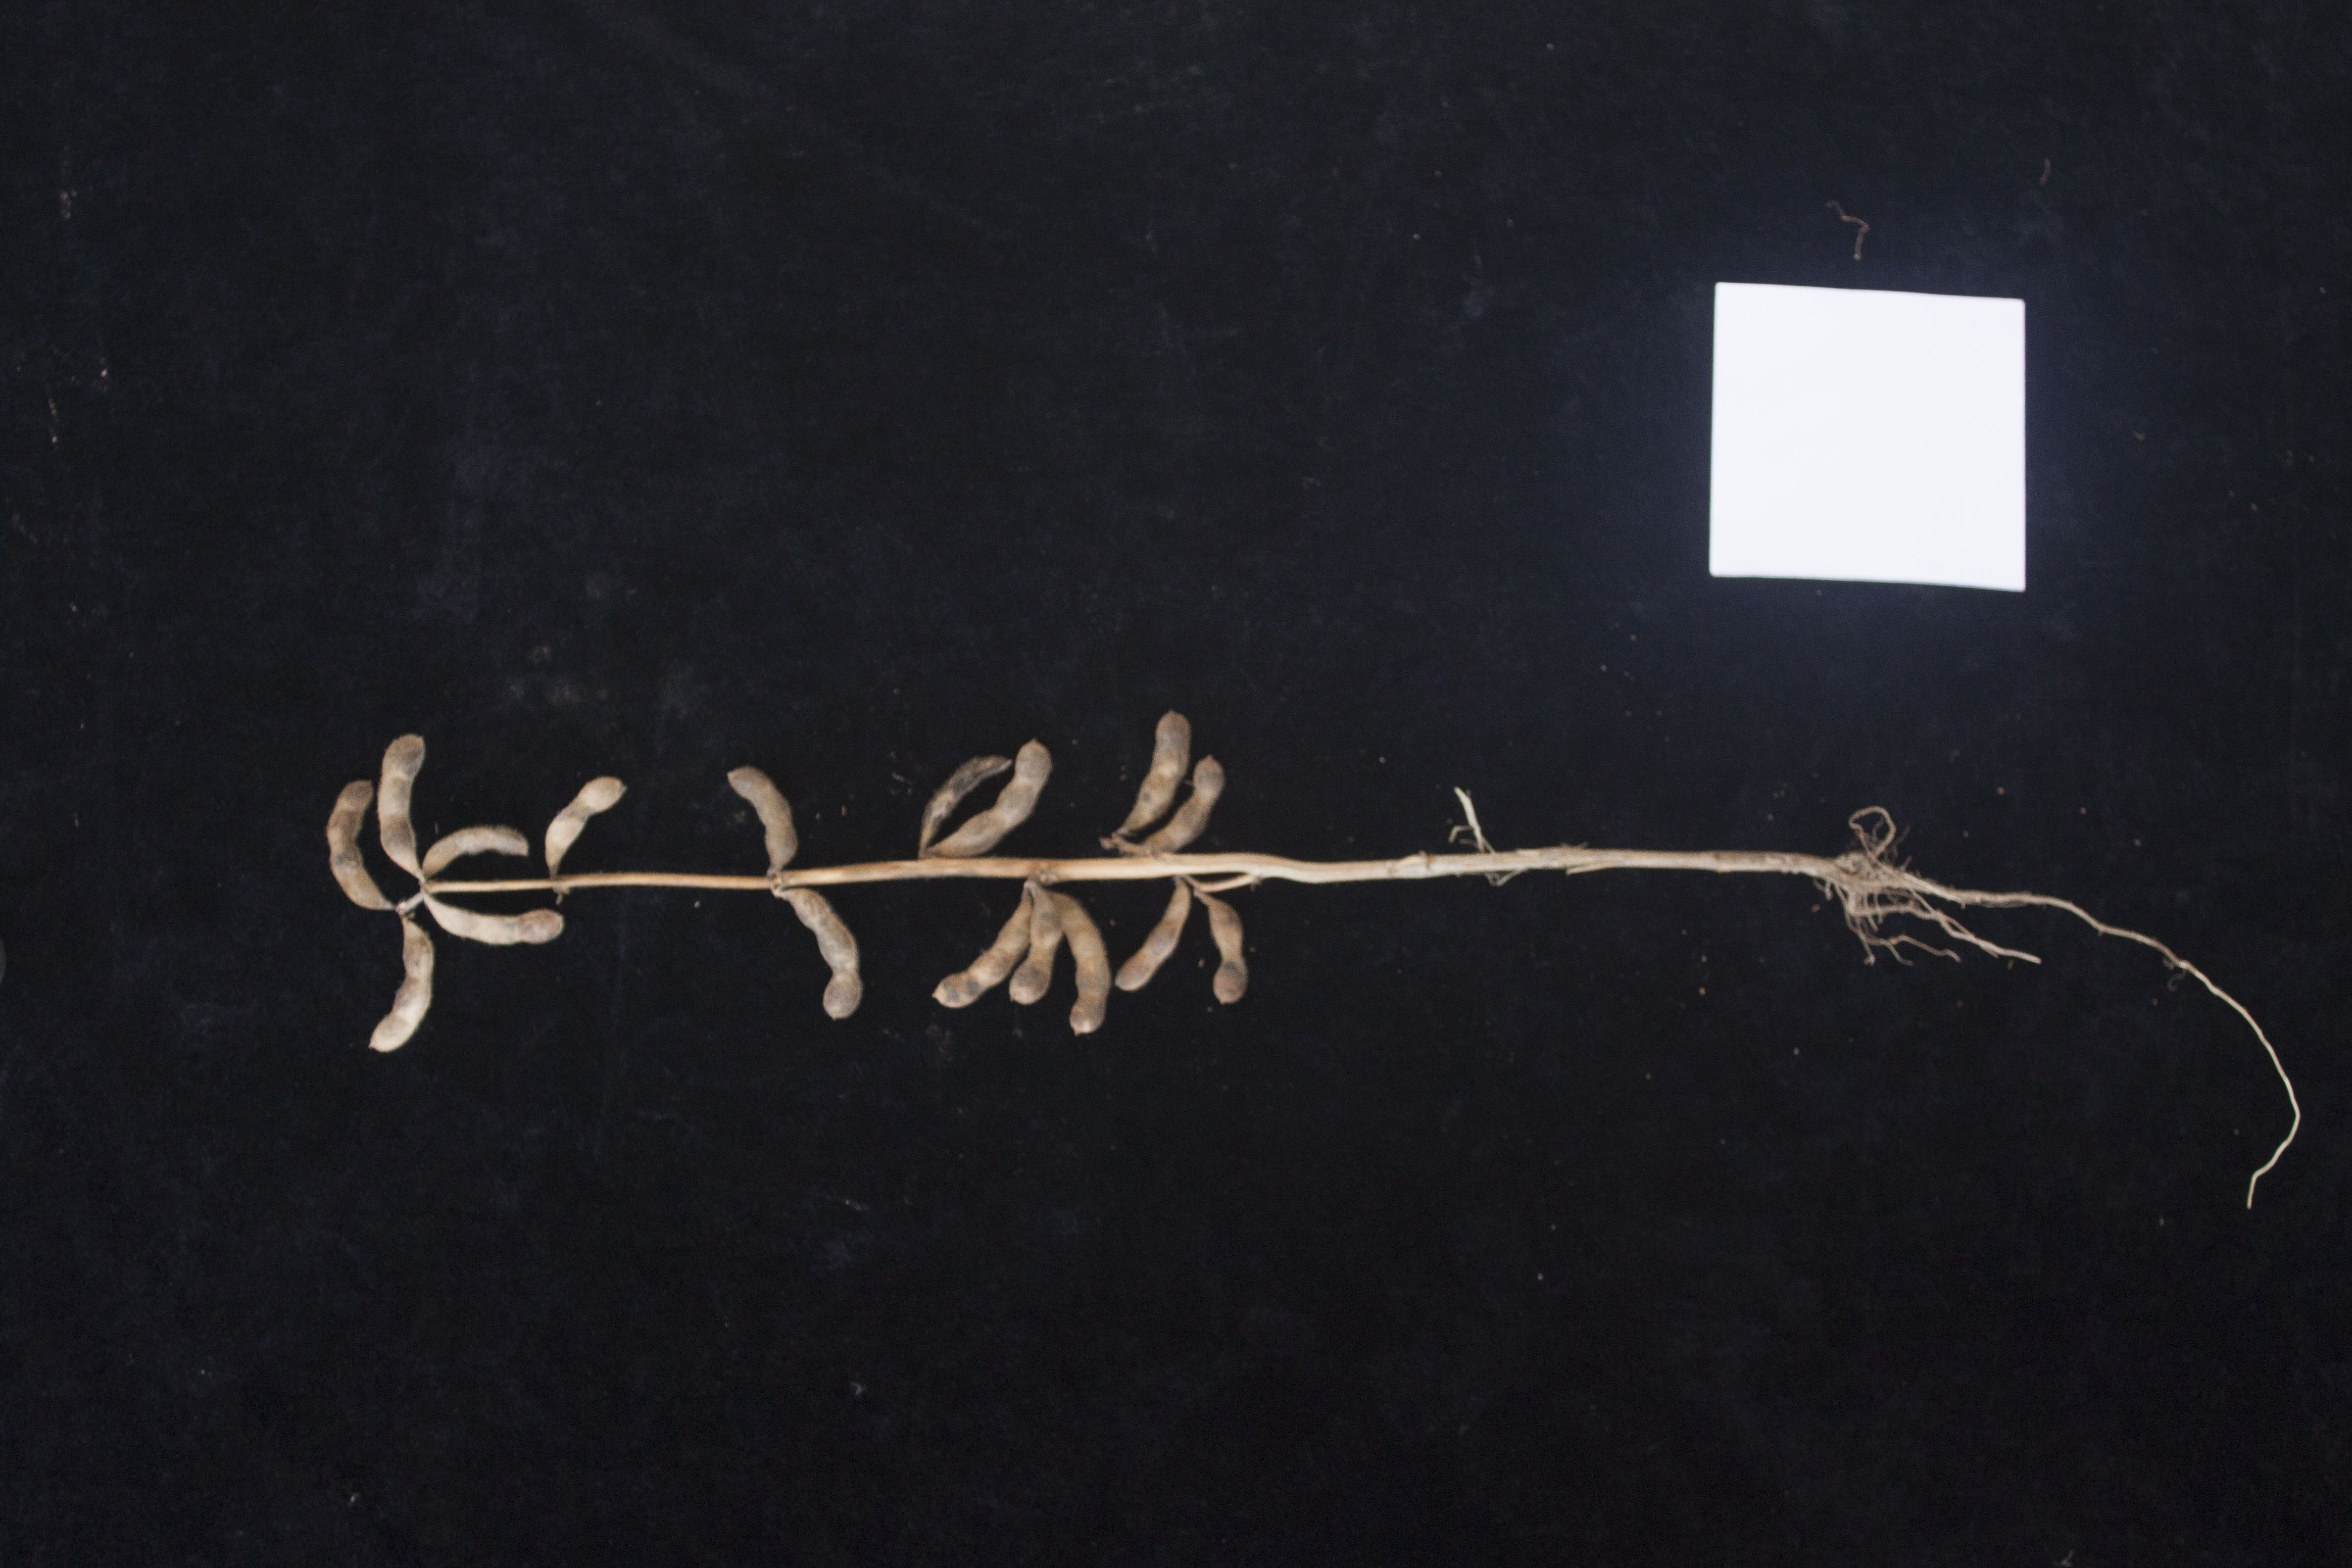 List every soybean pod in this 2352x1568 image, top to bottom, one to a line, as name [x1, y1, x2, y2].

soybean pod [1115, 712, 1190, 835]
soybean pod [378, 737, 424, 876]
soybean pod [930, 742, 1051, 858]
soybean pod [1120, 757, 1224, 855]
soybean pod [728, 772, 797, 867]
soybean pod [544, 779, 626, 870]
soybean pod [327, 783, 395, 909]
soybean pod [422, 828, 528, 875]
soybean pod [1115, 882, 1189, 993]
soybean pod [1011, 884, 1060, 1003]
soybean pod [778, 891, 862, 1021]
soybean pod [932, 891, 1029, 1008]
soybean pod [1196, 893, 1248, 1004]
soybean pod [1047, 894, 1109, 1033]
soybean pod [426, 897, 564, 946]
soybean pod [369, 915, 433, 1050]